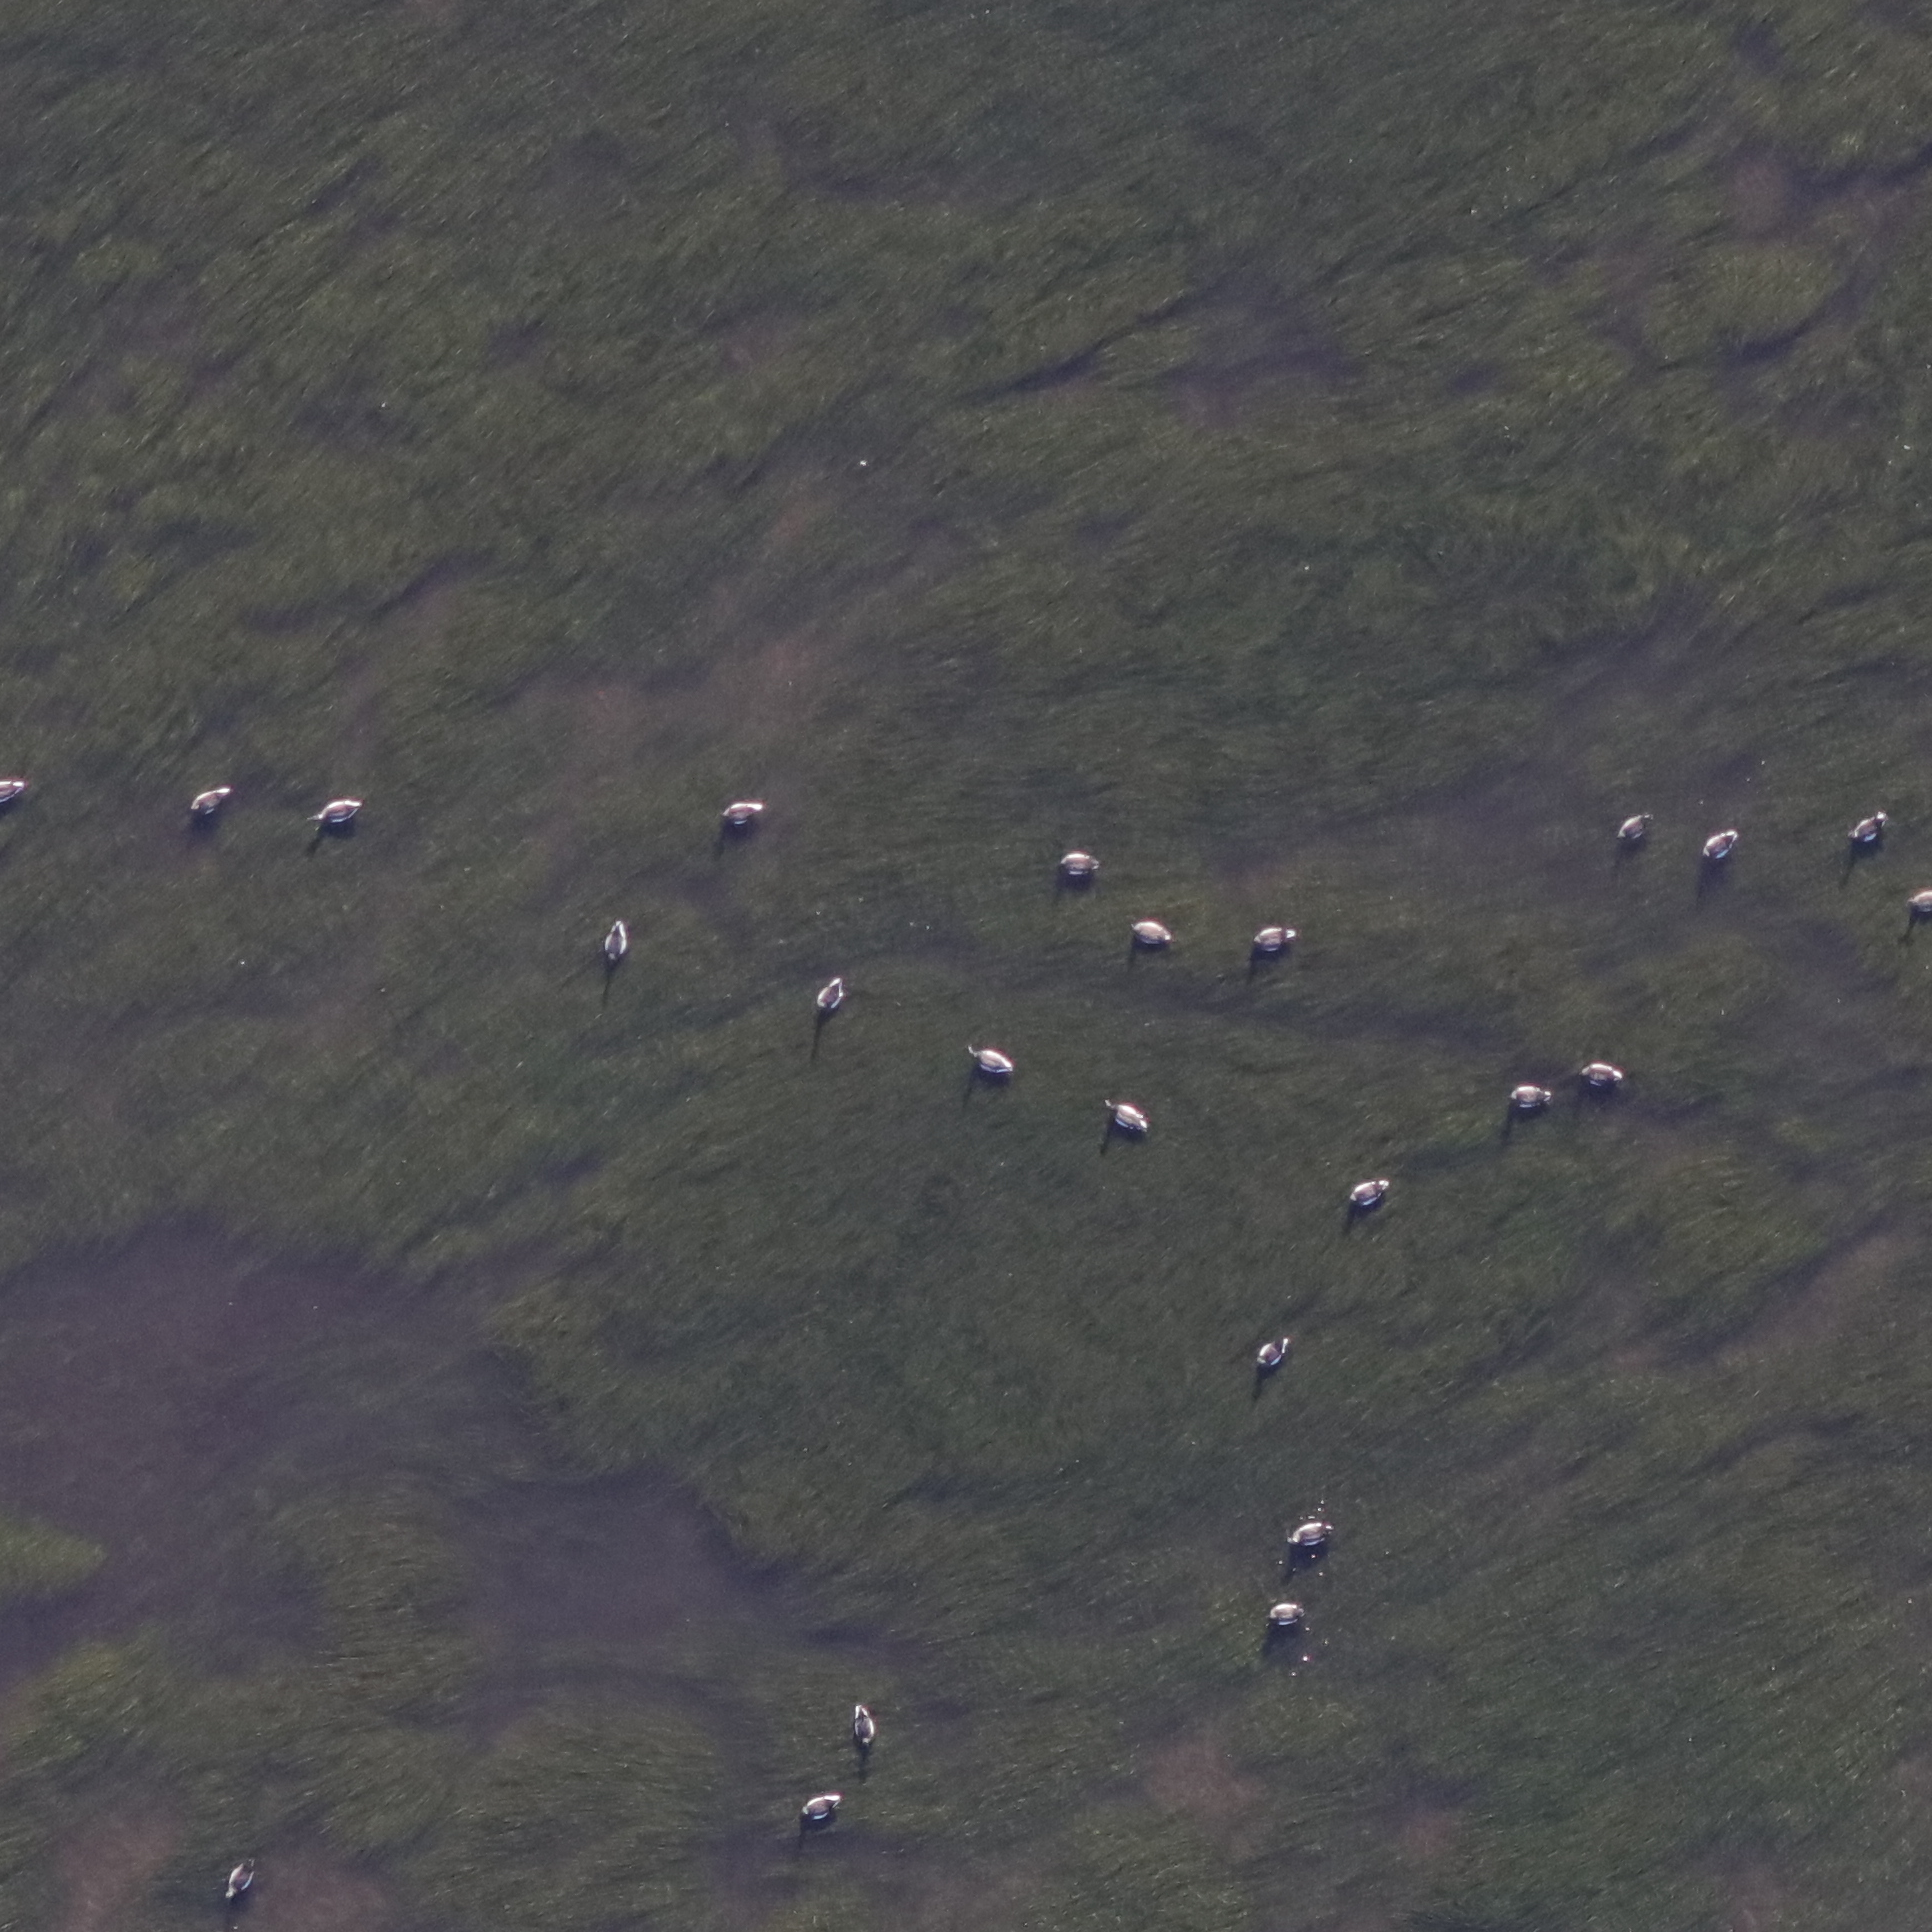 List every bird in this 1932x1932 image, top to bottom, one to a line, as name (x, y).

brant (1, 792)
brant (208, 801)
brant (338, 811)
brant (742, 813)
brant (1636, 828)
brant (1869, 830)
brant (1720, 846)
brant (1080, 861)
brant (1929, 901)
brant (1152, 933)
brant (1274, 939)
brant (615, 943)
brant (829, 997)
brant (990, 1061)
brant (1603, 1075)
brant (1529, 1096)
brant (1127, 1117)
brant (1368, 1194)
brant (1272, 1353)
brant (1311, 1533)
brant (1287, 1614)
brant (865, 1726)
brant (820, 1809)
brant (239, 1878)